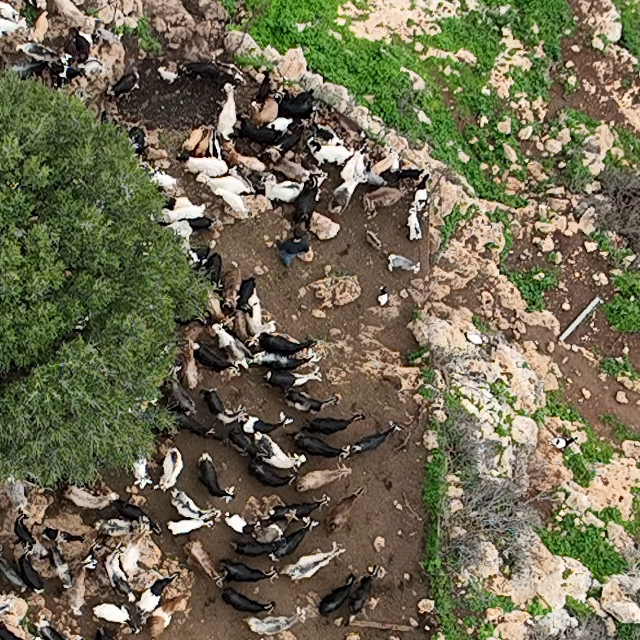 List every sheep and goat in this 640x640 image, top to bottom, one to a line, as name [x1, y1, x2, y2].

goat [34, 0, 48, 8]
goat [0, 1, 20, 22]
goat [54, 1, 95, 30]
goat [29, 13, 48, 43]
goat [0, 17, 27, 34]
goat [68, 26, 91, 57]
goat [80, 31, 100, 49]
goat [0, 37, 4, 70]
goat [15, 44, 70, 64]
goat [209, 52, 247, 84]
goat [179, 62, 239, 89]
goat [51, 64, 86, 80]
goat [159, 66, 178, 81]
goat [113, 69, 140, 100]
goat [252, 70, 270, 111]
goat [217, 83, 235, 139]
goat [251, 87, 285, 126]
goat [276, 89, 315, 119]
goat [237, 112, 293, 142]
goat [259, 119, 308, 162]
goat [314, 122, 351, 152]
goat [182, 126, 204, 149]
goat [197, 126, 213, 154]
goat [128, 127, 146, 158]
goat [210, 129, 222, 160]
goat [308, 137, 354, 165]
goat [357, 142, 368, 177]
goat [223, 143, 265, 172]
goat [267, 147, 317, 190]
goat [385, 147, 400, 170]
goat [341, 150, 358, 180]
goat [175, 153, 228, 176]
goat [372, 154, 391, 173]
goat [365, 160, 388, 185]
goat [228, 165, 254, 191]
goat [388, 169, 423, 187]
goat [149, 171, 178, 188]
goat [326, 172, 365, 215]
goat [194, 173, 250, 193]
goat [292, 173, 321, 223]
goat [411, 173, 430, 211]
goat [261, 175, 306, 201]
goat [361, 188, 405, 220]
goat [216, 189, 247, 212]
goat [154, 203, 206, 224]
goat [407, 207, 423, 239]
goat [179, 217, 212, 231]
goat [163, 222, 192, 238]
goat [366, 229, 388, 255]
goat [186, 241, 215, 263]
goat [200, 252, 221, 289]
goat [388, 253, 422, 274]
goat [220, 268, 242, 312]
goat [238, 278, 256, 313]
goat [249, 287, 275, 333]
goat [201, 289, 233, 330]
goat [233, 309, 260, 347]
goat [210, 322, 249, 369]
goat [260, 331, 318, 355]
goat [185, 338, 200, 390]
goat [195, 344, 240, 376]
goat [250, 348, 320, 368]
goat [168, 364, 198, 415]
goat [262, 367, 321, 388]
goat [283, 387, 339, 415]
goat [200, 389, 248, 422]
goat [175, 410, 217, 437]
goat [238, 412, 293, 433]
goat [303, 413, 365, 432]
goat [353, 422, 401, 455]
goat [255, 429, 306, 468]
goat [228, 430, 271, 460]
goat [292, 432, 353, 458]
goat [153, 448, 184, 491]
goat [197, 450, 235, 502]
goat [129, 459, 153, 488]
goat [249, 462, 297, 488]
goat [295, 464, 352, 494]
goat [3, 475, 30, 516]
goat [64, 485, 119, 507]
goat [322, 486, 364, 536]
goat [171, 488, 220, 519]
goat [269, 495, 330, 520]
goat [111, 499, 162, 534]
goat [253, 509, 297, 542]
goat [14, 510, 37, 546]
goat [225, 512, 260, 534]
goat [168, 515, 214, 537]
goat [94, 517, 149, 536]
goat [270, 517, 320, 561]
goat [42, 526, 86, 544]
goat [121, 528, 152, 577]
goat [229, 534, 285, 557]
goat [17, 540, 46, 594]
goat [88, 540, 100, 556]
goat [187, 540, 226, 585]
goat [280, 541, 346, 581]
goat [106, 542, 136, 602]
goat [0, 543, 28, 593]
goat [46, 546, 72, 588]
goat [66, 556, 96, 615]
goat [219, 559, 279, 584]
goat [349, 565, 380, 615]
goat [136, 570, 180, 613]
goat [318, 573, 355, 613]
goat [221, 586, 277, 614]
goat [148, 590, 191, 638]
goat [0, 601, 15, 627]
goat [92, 602, 141, 635]
goat [243, 609, 305, 633]
goat [0, 619, 41, 639]
goat [40, 625, 86, 639]
goat [96, 626, 121, 639]